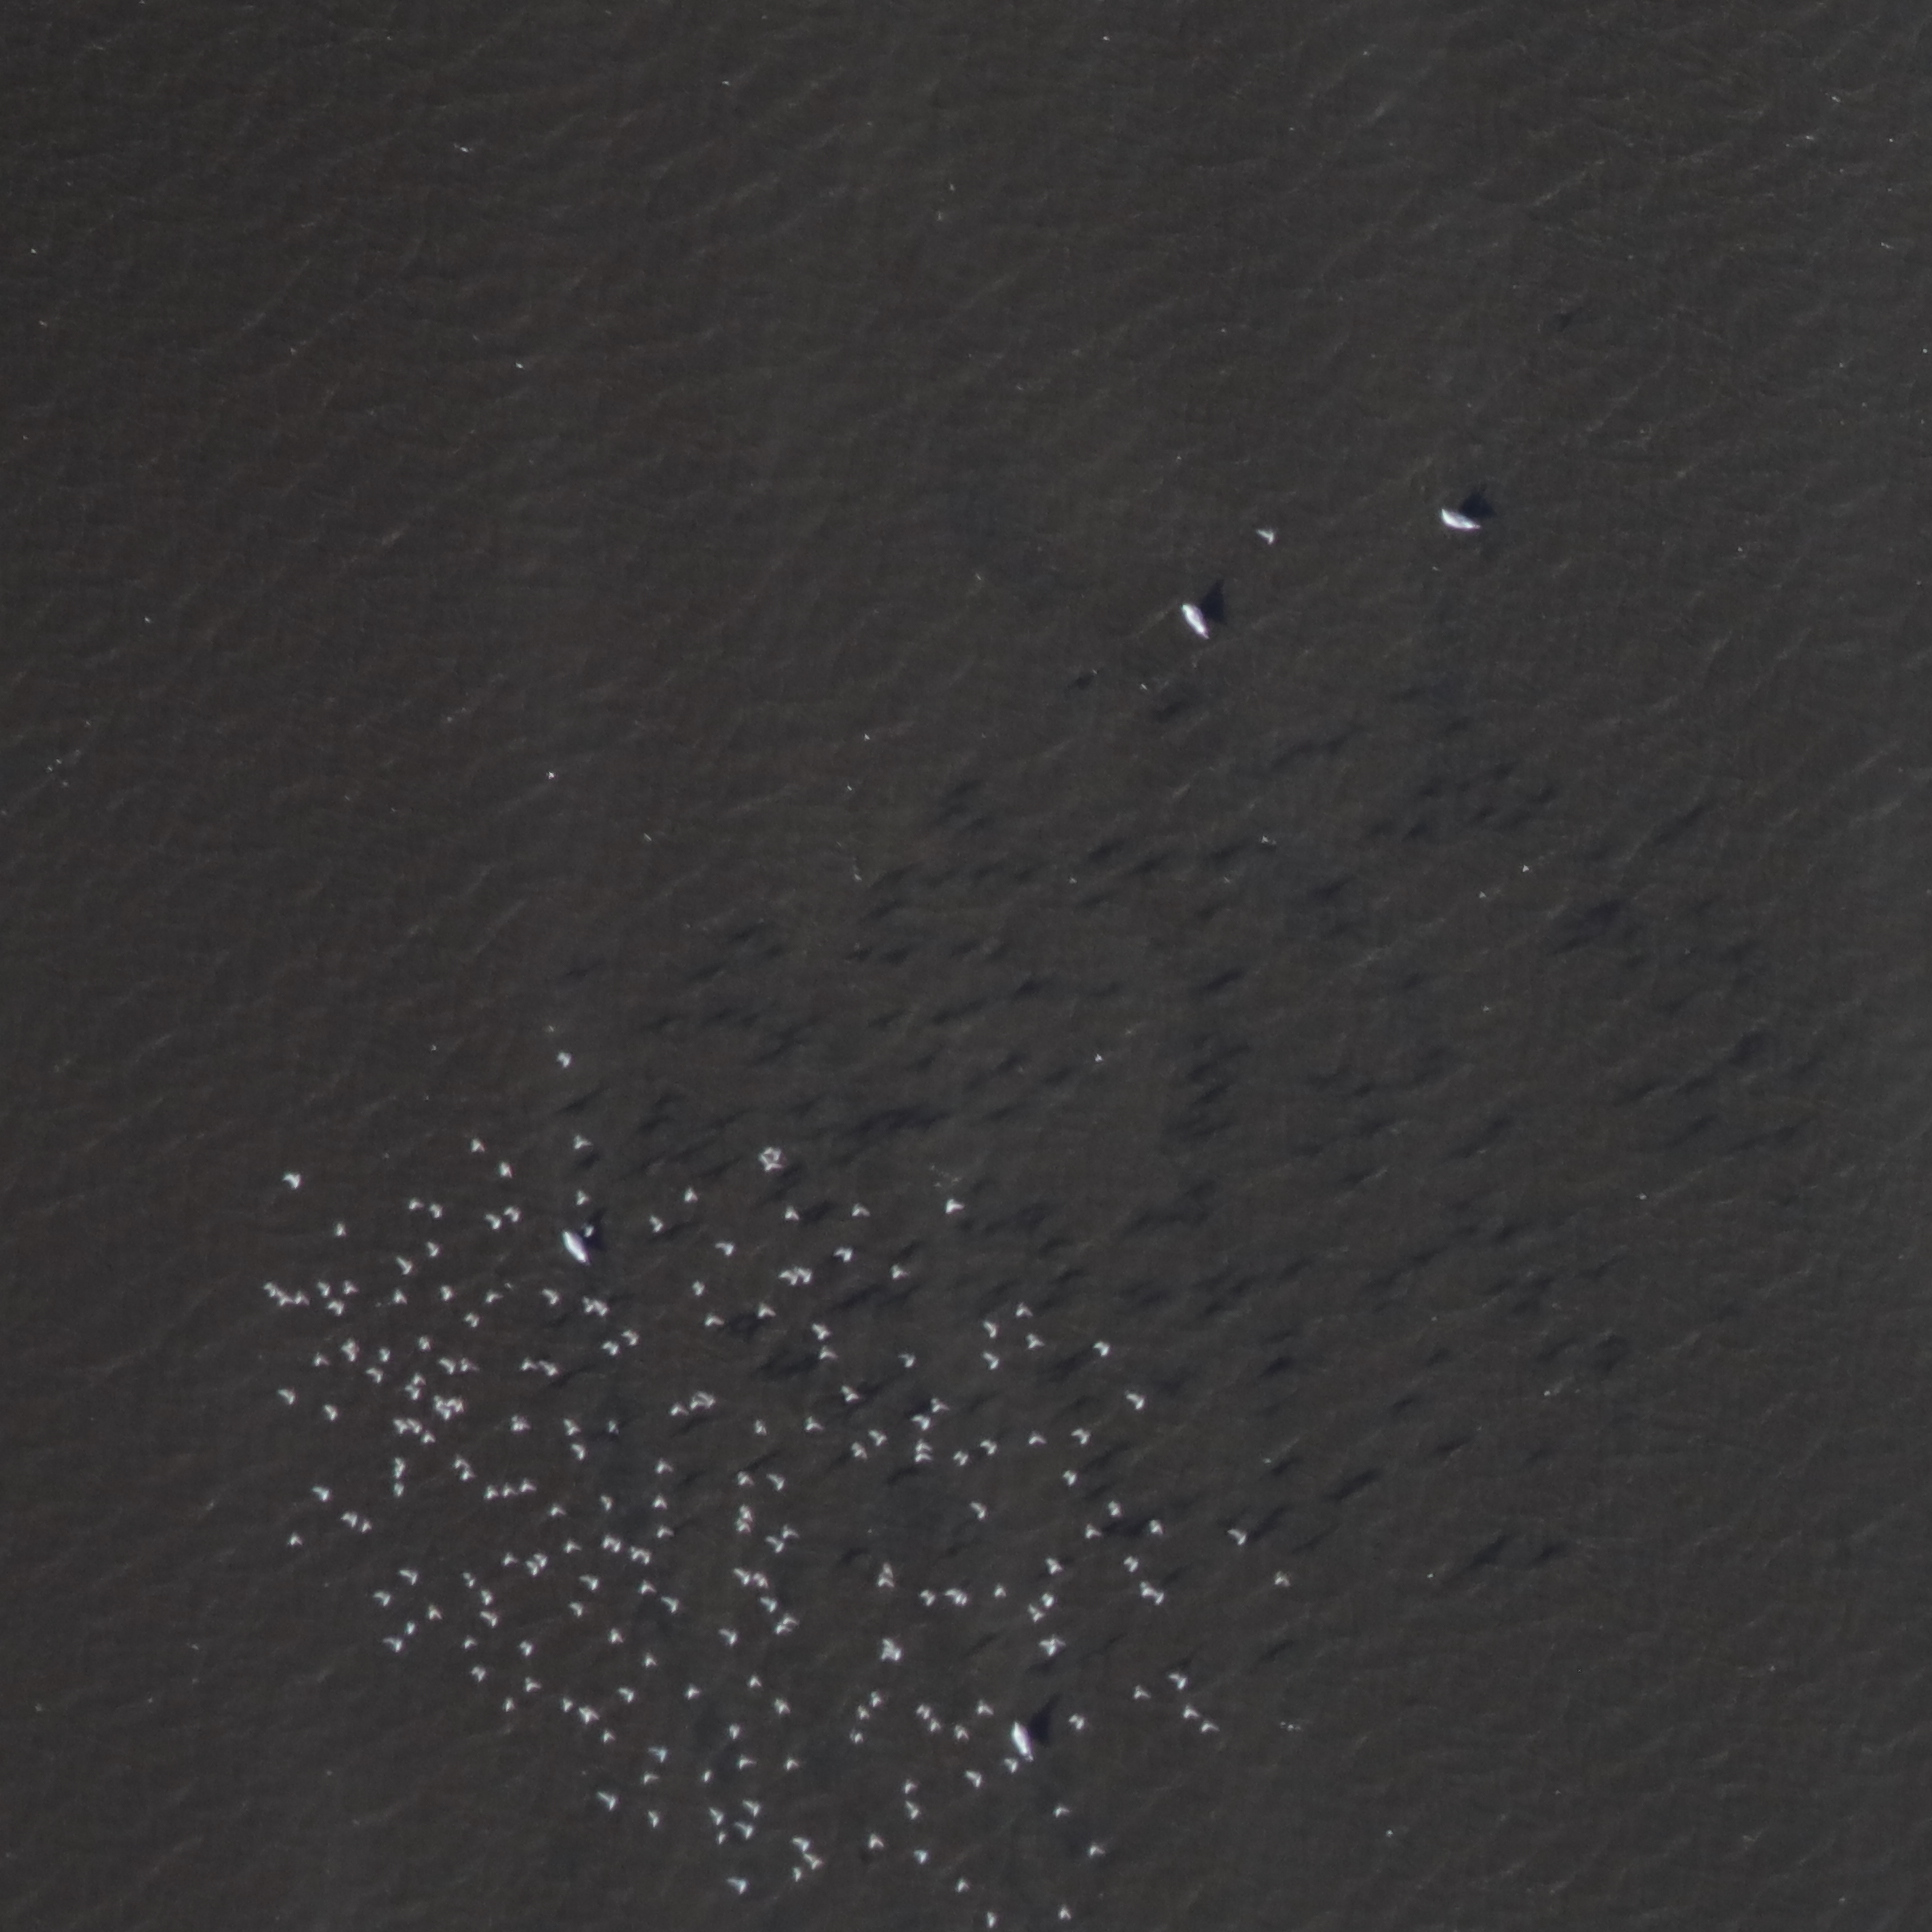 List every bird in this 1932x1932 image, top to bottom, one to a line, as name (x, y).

gull (1457, 521)
other bird (1270, 536)
gull (1197, 620)
other bird (565, 1060)
other bird (580, 1142)
other bird (478, 1146)
other bird (772, 1150)
other bird (771, 1163)
other bird (507, 1170)
other bird (294, 1180)
other bird (581, 1198)
other bird (692, 1198)
other bird (414, 1203)
other bird (951, 1206)
other bird (859, 1209)
other bird (436, 1211)
other bird (512, 1213)
other bird (791, 1213)
other bird (495, 1222)
other bird (657, 1225)
other bird (342, 1230)
other bird (589, 1232)
other bird (725, 1247)
gull (576, 1249)
other bird (435, 1252)
other bird (846, 1253)
other bird (405, 1266)
other bird (898, 1271)
other bird (805, 1275)
other bird (789, 1278)
other bird (326, 1287)
other bird (349, 1288)
other bird (698, 1289)
other bird (273, 1291)
other bird (449, 1294)
other bird (551, 1295)
other bird (399, 1297)
other bird (492, 1297)
other bird (300, 1298)
other bird (284, 1299)
other bird (1020, 1307)
other bird (338, 1308)
other bird (604, 1308)
other bird (588, 1309)
other bird (764, 1310)
other bird (713, 1320)
other bird (474, 1321)
other bird (991, 1325)
other bird (822, 1331)
other bird (633, 1337)
other bird (1033, 1340)
other bird (426, 1343)
other bird (614, 1348)
other bird (1103, 1348)
other bird (352, 1352)
other bird (826, 1352)
other bird (386, 1357)
other bird (907, 1359)
other bird (320, 1360)
other bird (991, 1360)
other bird (526, 1362)
other bird (467, 1364)
other bird (449, 1366)
other bird (551, 1367)
other bird (376, 1378)
other bird (418, 1379)
other bird (415, 1391)
other bird (846, 1395)
other bird (288, 1396)
other bird (710, 1400)
other bird (1138, 1400)
other bird (698, 1403)
other bird (458, 1404)
other bird (936, 1407)
other bird (680, 1409)
other bird (332, 1412)
other bird (443, 1414)
other bird (922, 1420)
other bird (519, 1424)
other bird (418, 1425)
other bird (613, 1427)
other bird (814, 1427)
other bird (401, 1428)
other bird (759, 1428)
other bird (575, 1430)
other bird (427, 1437)
other bird (877, 1437)
other bird (1082, 1437)
other bird (1036, 1438)
other bird (581, 1447)
other bird (922, 1448)
other bird (988, 1450)
other bird (857, 1452)
other bird (957, 1456)
other bird (921, 1457)
other bird (458, 1462)
other bird (665, 1464)
other bird (399, 1470)
other bird (470, 1474)
other bird (1071, 1477)
other bird (743, 1479)
other bird (778, 1481)
other bird (526, 1486)
other bird (400, 1489)
other bird (510, 1491)
other bird (490, 1493)
other bird (324, 1496)
other bird (608, 1502)
other bird (661, 1503)
other bird (1116, 1509)
other bird (558, 1510)
other bird (982, 1511)
other bird (748, 1515)
other bird (350, 1518)
other bird (744, 1525)
other bird (1157, 1526)
other bird (365, 1527)
other bird (1089, 1529)
other bird (664, 1531)
other bird (787, 1534)
other bird (1239, 1537)
other bird (293, 1538)
other bird (774, 1542)
other bird (613, 1543)
other bird (571, 1545)
other bird (644, 1553)
other bird (508, 1560)
other bird (542, 1560)
other bird (1132, 1563)
other bird (533, 1565)
other bird (1055, 1566)
other bird (889, 1570)
other bird (412, 1578)
other bird (745, 1579)
other bird (764, 1579)
other bird (1279, 1580)
other bird (471, 1582)
other bird (592, 1582)
other bird (884, 1582)
other bird (646, 1587)
other bird (1147, 1587)
other bird (1000, 1591)
other bird (959, 1595)
other bird (486, 1597)
other bird (1046, 1598)
other bird (384, 1599)
other bird (928, 1599)
other bird (674, 1604)
other bird (773, 1604)
other bird (577, 1607)
other bird (1039, 1612)
other bird (434, 1613)
other bird (492, 1620)
other bird (787, 1621)
other bird (410, 1627)
other bird (780, 1627)
other bird (733, 1634)
other bird (614, 1638)
other bird (396, 1644)
other bird (469, 1644)
other bird (1052, 1645)
other bird (528, 1648)
other bird (891, 1650)
other bird (649, 1657)
other bird (477, 1671)
other bird (1172, 1679)
other bird (753, 1682)
other bird (530, 1684)
other bird (692, 1691)
other bird (627, 1694)
other bird (1138, 1695)
other bird (873, 1700)
other bird (567, 1702)
other bird (781, 1703)
other bird (509, 1705)
other bird (985, 1706)
other bird (923, 1711)
other bird (1191, 1712)
other bird (859, 1713)
other bird (590, 1716)
other bird (1077, 1719)
other bird (936, 1725)
other bird (1207, 1727)
other bird (732, 1734)
other bird (960, 1734)
other bird (608, 1736)
other bird (856, 1738)
gull (1021, 1738)
other bird (662, 1755)
other bird (745, 1763)
other bird (792, 1763)
other bird (1011, 1766)
other bird (708, 1777)
other bird (977, 1777)
other bird (648, 1779)
other bird (909, 1785)
other bird (612, 1802)
other bird (751, 1808)
other bird (1060, 1809)
other bird (914, 1812)
other bird (719, 1817)
other bird (652, 1819)
other bird (748, 1829)
other bird (723, 1838)
other bird (875, 1839)
other bird (804, 1843)
other bird (1094, 1850)
other bird (921, 1857)
other bird (815, 1865)
other bird (796, 1873)
other bird (963, 1885)
other bird (742, 1886)
other bird (1065, 1913)
other bird (991, 1920)